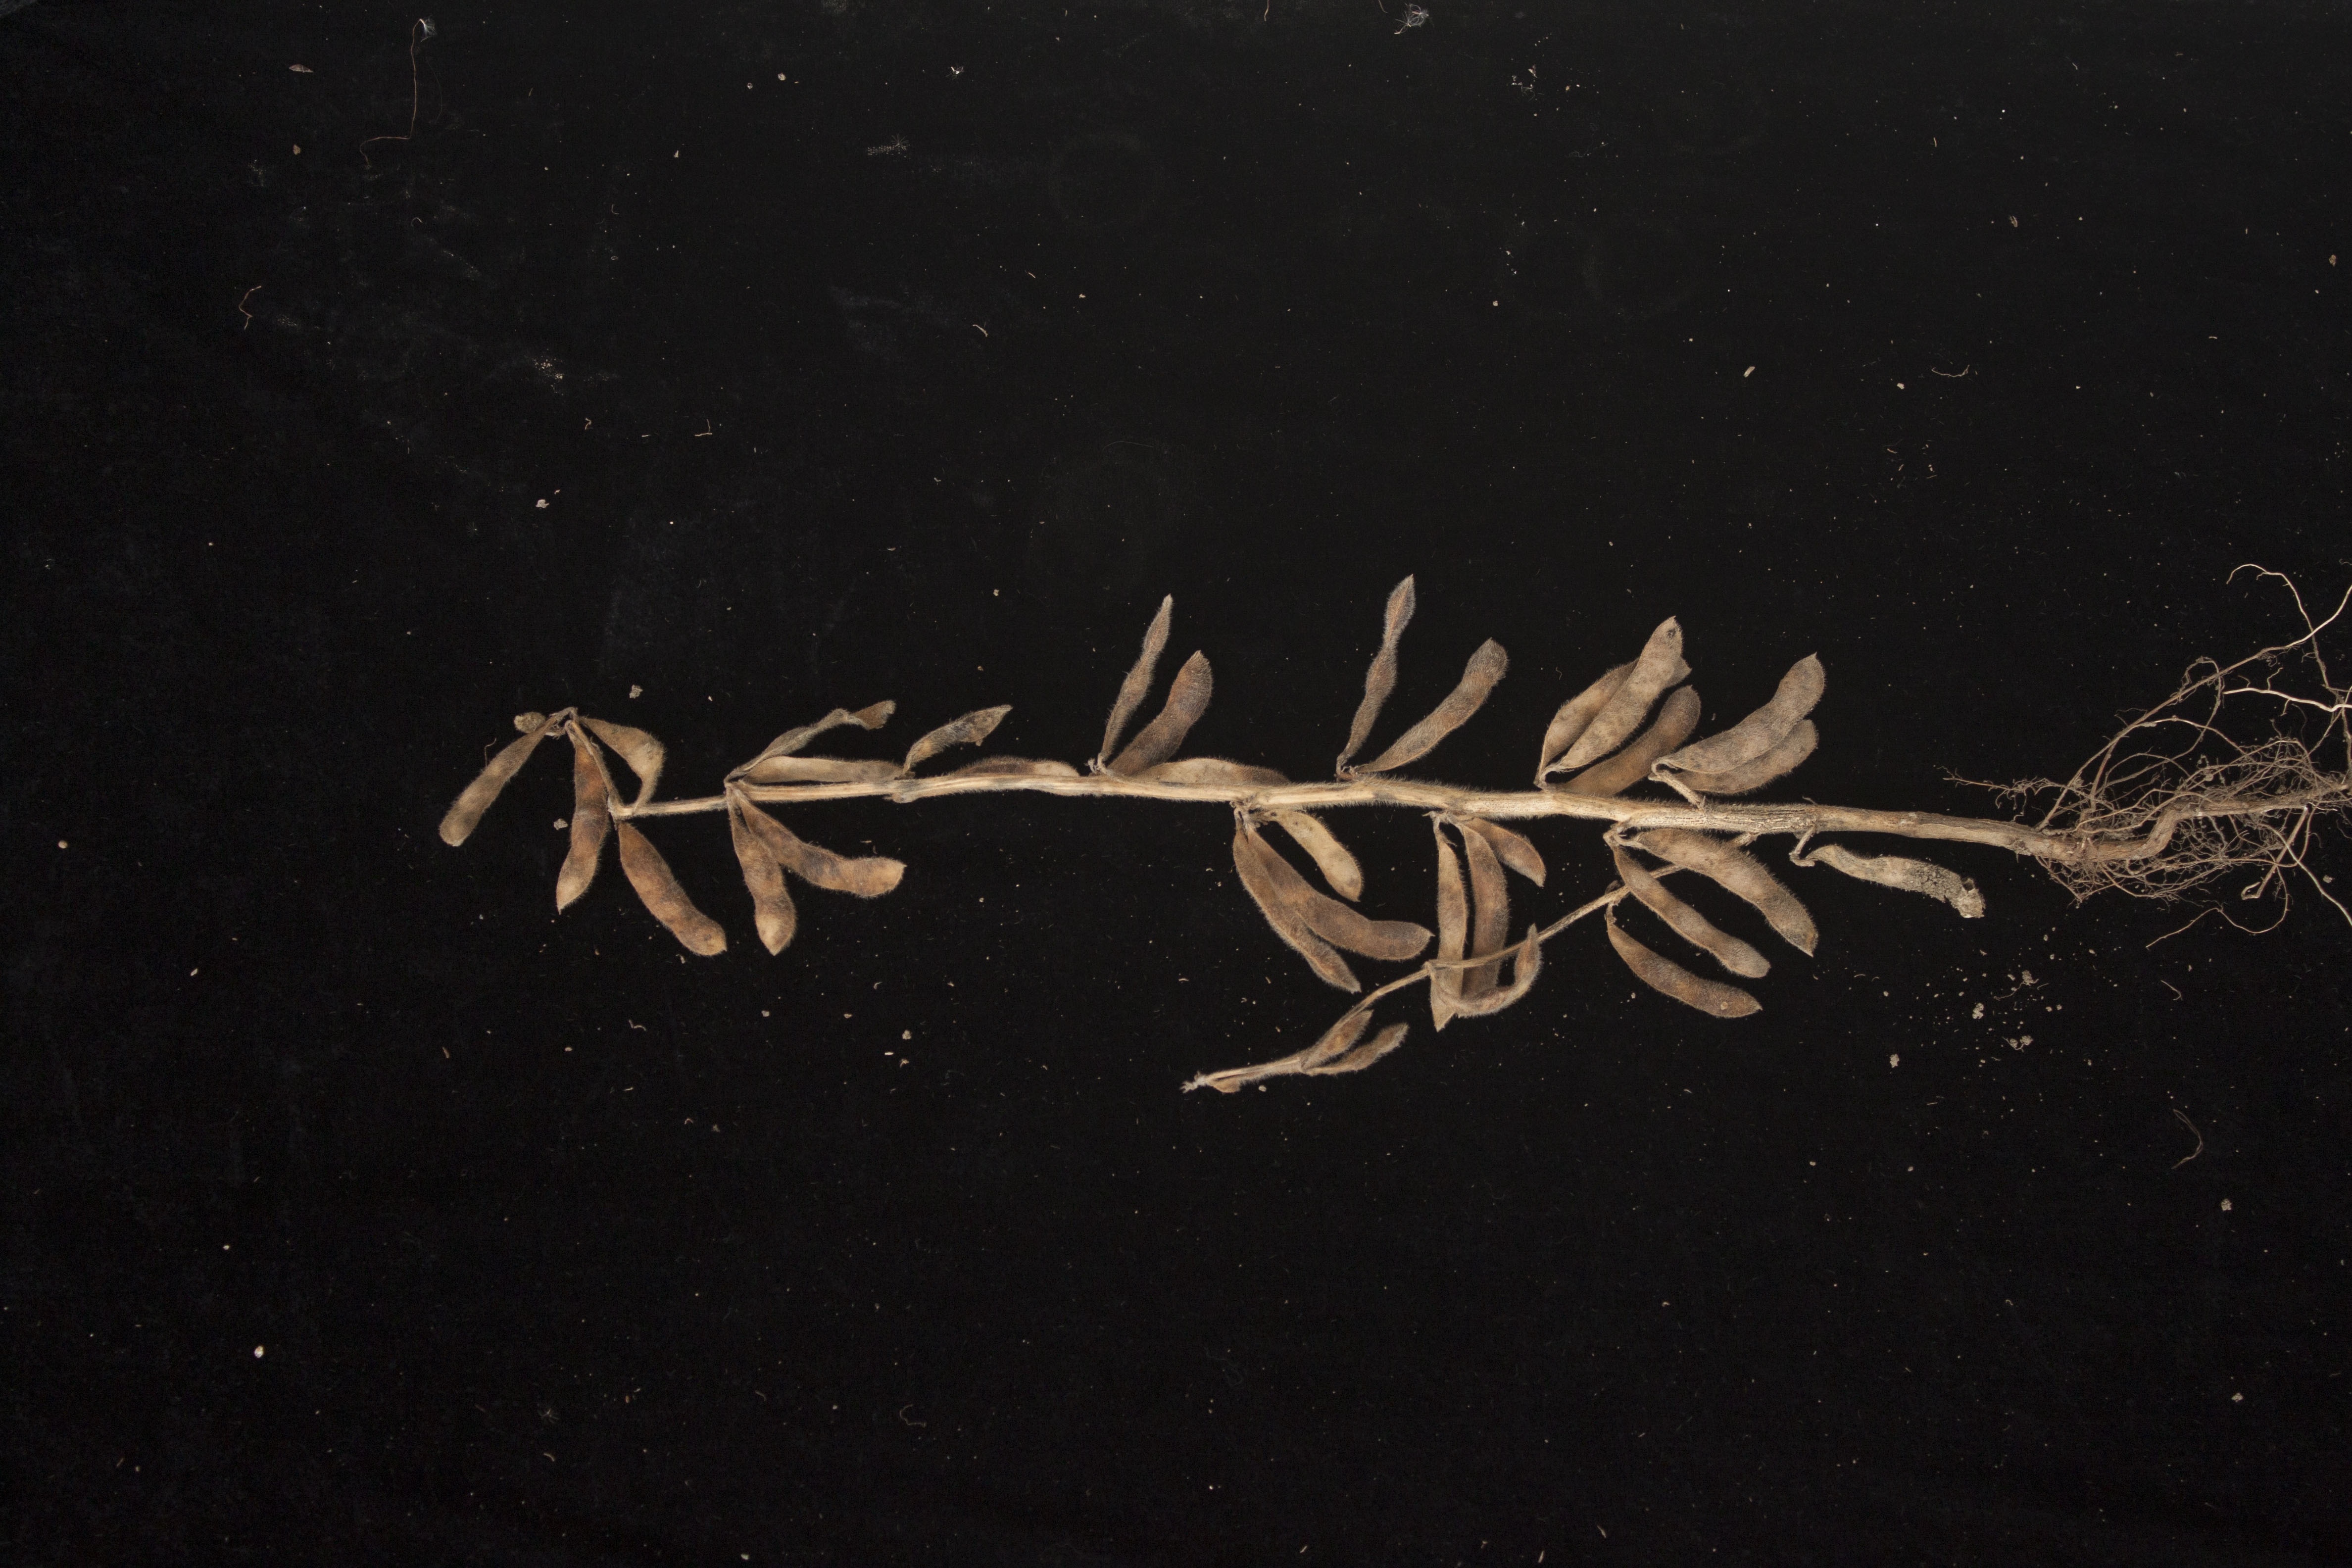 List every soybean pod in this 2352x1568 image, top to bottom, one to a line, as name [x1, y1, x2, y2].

soybean pod [1343, 579, 1414, 767]
soybean pod [1101, 597, 1170, 766]
soybean pod [1543, 618, 1680, 779]
soybean pod [1354, 640, 1506, 775]
soybean pod [1103, 655, 1213, 778]
soybean pod [1664, 656, 1825, 777]
soybean pod [1538, 659, 1637, 779]
soybean pod [1542, 687, 1701, 799]
soybean pod [1670, 721, 1818, 795]
soybean pod [588, 722, 663, 811]
soybean pod [439, 731, 544, 846]
soybean pod [556, 732, 611, 913]
soybean pod [739, 759, 913, 785]
soybean pod [735, 790, 904, 897]
soybean pod [729, 794, 795, 955]
soybean pod [1233, 813, 1360, 993]
soybean pod [1261, 813, 1362, 901]
soybean pod [1439, 817, 1546, 890]
soybean pod [1244, 818, 1433, 961]
soybean pod [620, 825, 726, 957]
soybean pod [1456, 826, 1508, 1000]
soybean pod [1618, 830, 1818, 956]
soybean pod [1429, 837, 1466, 1031]
soybean pod [1616, 843, 1768, 977]
soybean pod [1609, 913, 1759, 1018]
soybean pod [1304, 1012, 1373, 1068]